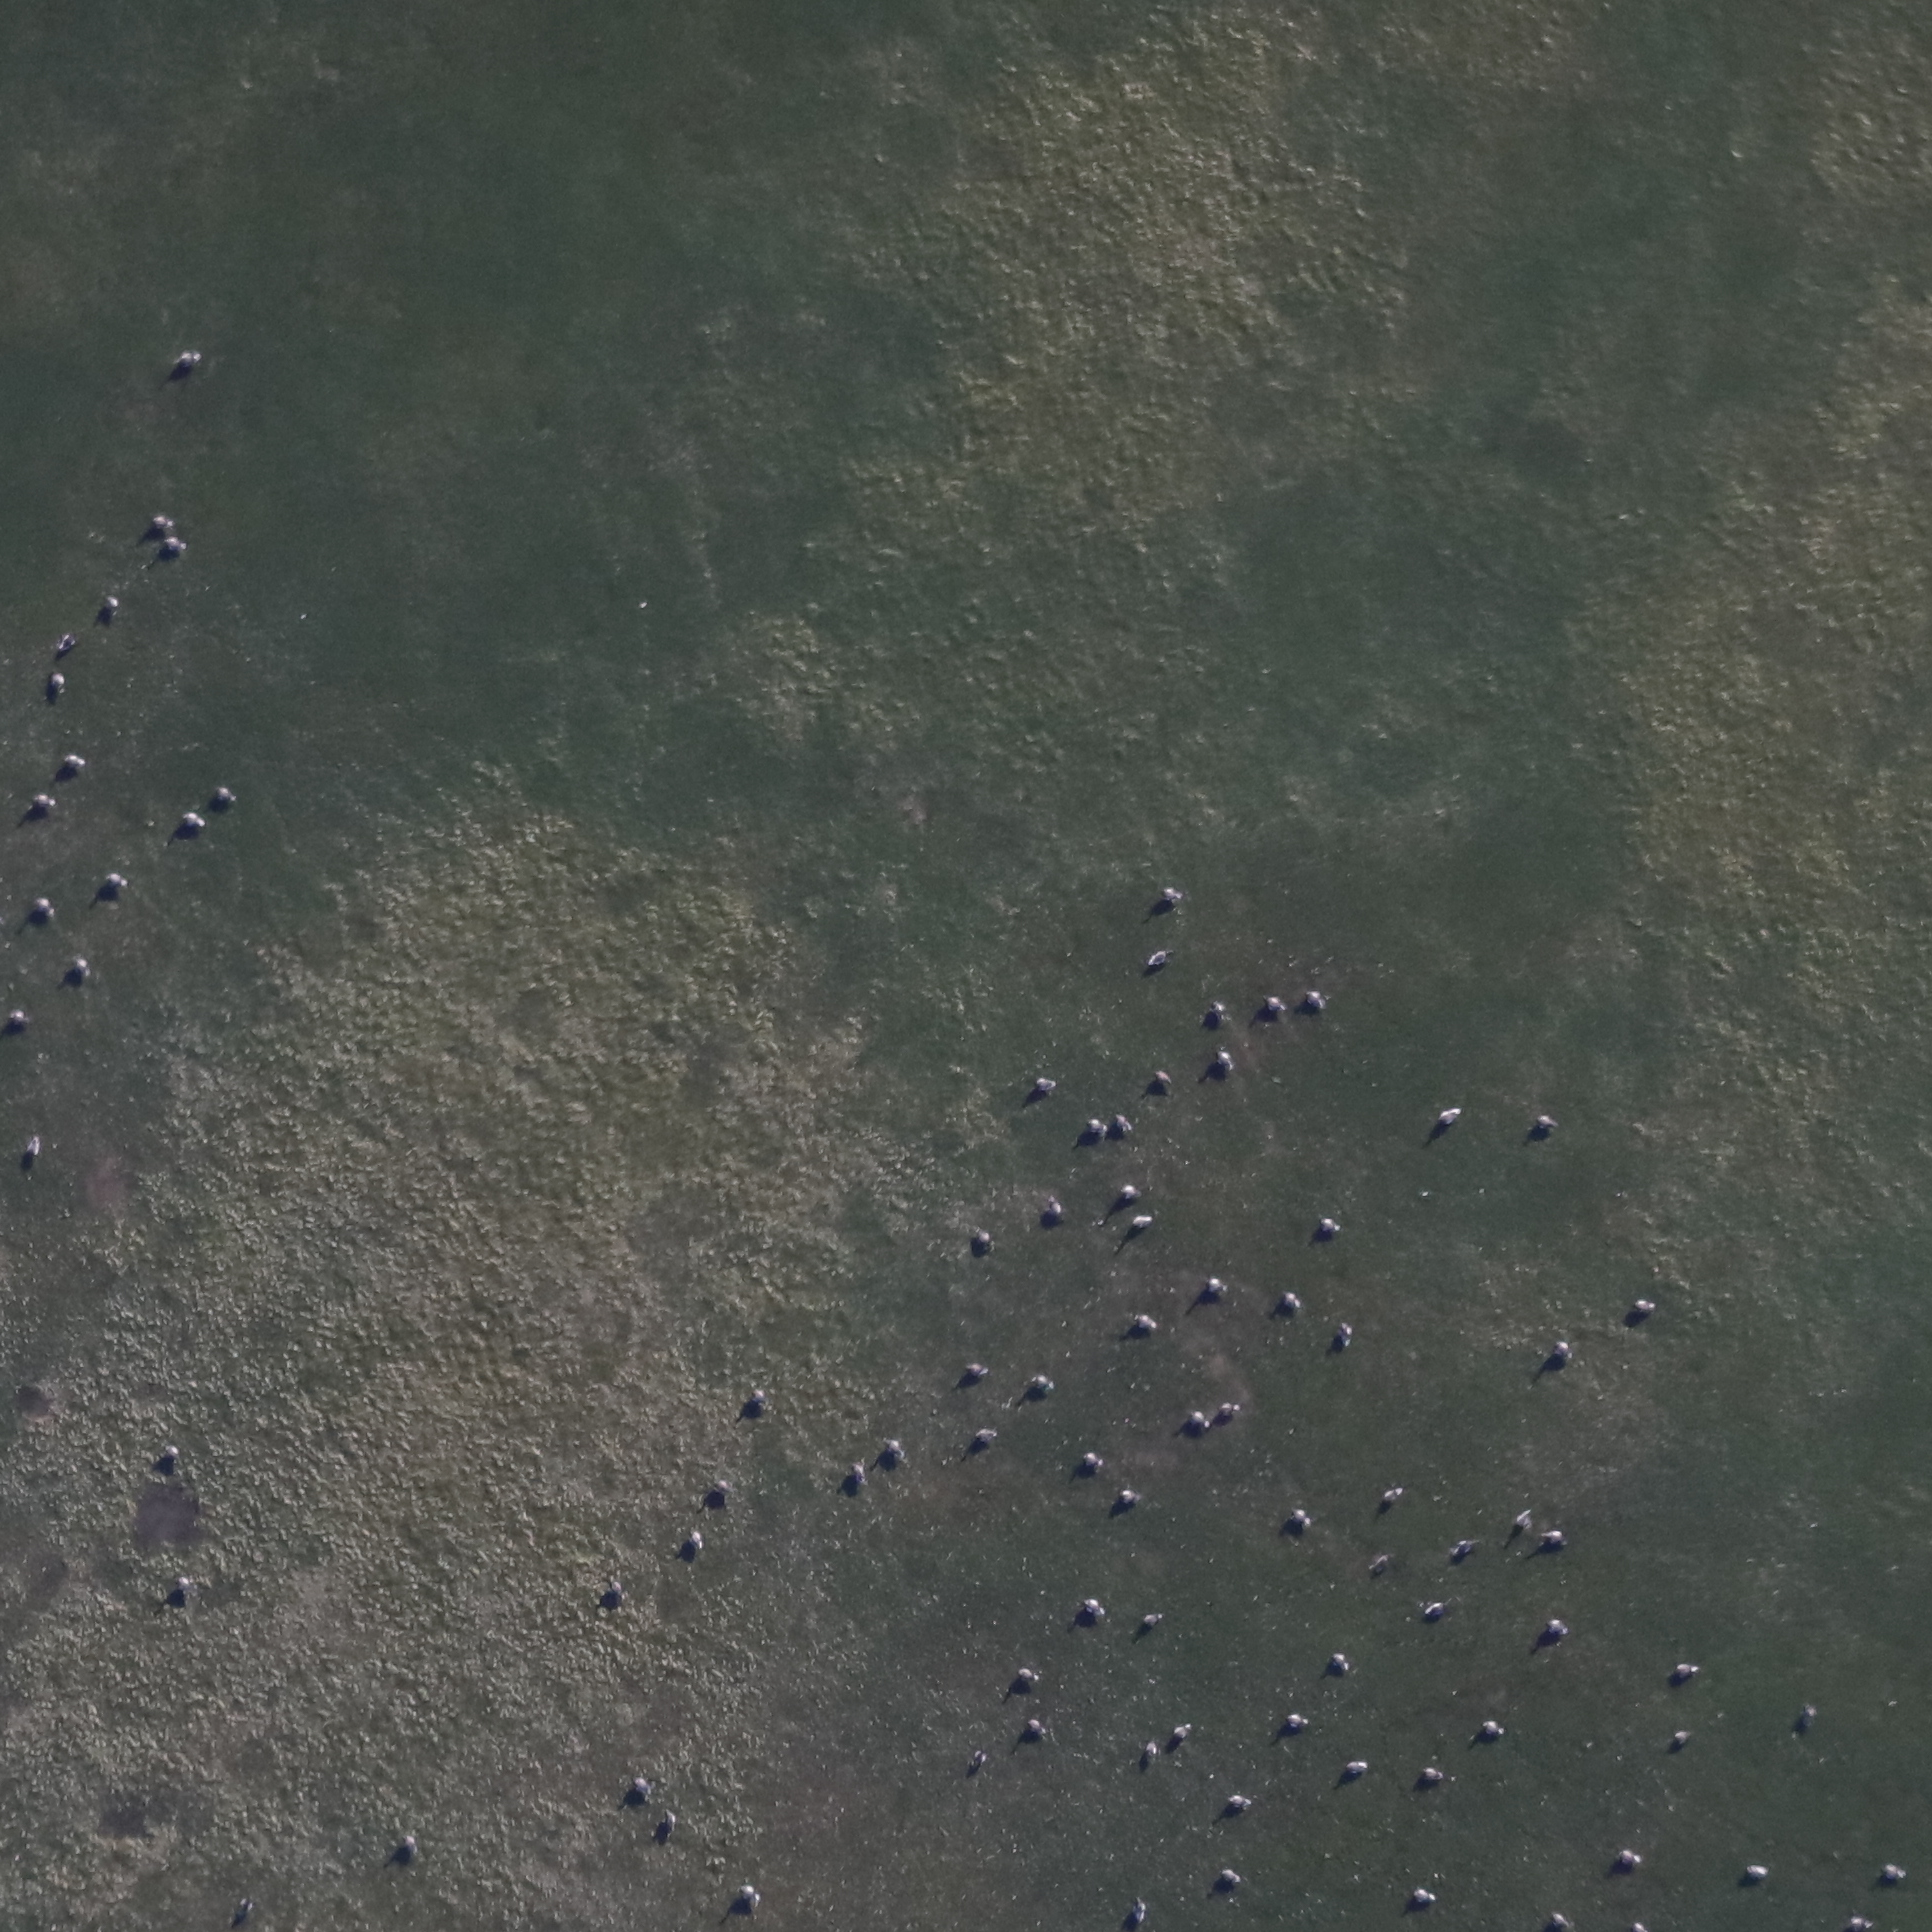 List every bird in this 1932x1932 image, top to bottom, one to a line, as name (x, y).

brant (189, 359)
brant (163, 523)
brant (175, 545)
brant (112, 606)
brant (67, 642)
brant (58, 682)
brant (74, 761)
brant (224, 795)
brant (45, 802)
brant (194, 820)
brant (114, 883)
brant (1172, 894)
brant (47, 908)
brant (1160, 958)
brant (82, 966)
brant (1314, 999)
brant (1276, 1005)
brant (1219, 1009)
brant (18, 1017)
brant (1224, 1059)
brant (1161, 1079)
brant (1044, 1085)
brant (1448, 1116)
brant (1121, 1121)
brant (1546, 1122)
brant (1097, 1127)
brant (34, 1146)
brant (1130, 1192)
brant (1055, 1207)
brant (1141, 1222)
brant (1329, 1225)
brant (981, 1243)
brant (1216, 1287)
brant (1291, 1301)
brant (1644, 1307)
brant (1140, 1322)
brant (1345, 1333)
brant (1562, 1350)
brant (977, 1371)
brant (1041, 1383)
brant (759, 1403)
brant (1227, 1409)
brant (1201, 1420)
brant (986, 1435)
brant (895, 1449)
brant (168, 1452)
brant (1093, 1461)
brant (858, 1471)
brant (722, 1490)
brant (1391, 1496)
brant (1130, 1497)
brant (1300, 1518)
brant (1523, 1518)
brant (1556, 1537)
brant (697, 1539)
brant (1463, 1548)
brant (1378, 1565)
brant (186, 1581)
brant (609, 1591)
brant (1094, 1607)
brant (1437, 1610)
brant (1152, 1621)
brant (1557, 1627)
brant (1340, 1661)
brant (1686, 1670)
brant (1028, 1675)
brant (1813, 1716)
brant (1296, 1721)
brant (1036, 1728)
brant (1493, 1729)
brant (1182, 1732)
brant (1681, 1738)
brant (1152, 1750)
brant (981, 1751)
brant (1356, 1767)
brant (1432, 1774)
brant (635, 1786)
brant (1238, 1803)
brant (667, 1822)
brant (404, 1842)
brant (1627, 1858)
brant (1756, 1872)
brant (1894, 1872)
brant (1232, 1876)
brant (755, 1895)
brant (1423, 1895)
brant (246, 1900)
brant (1140, 1913)
brant (1560, 1919)
brant (1860, 1924)
brant (1639, 1931)